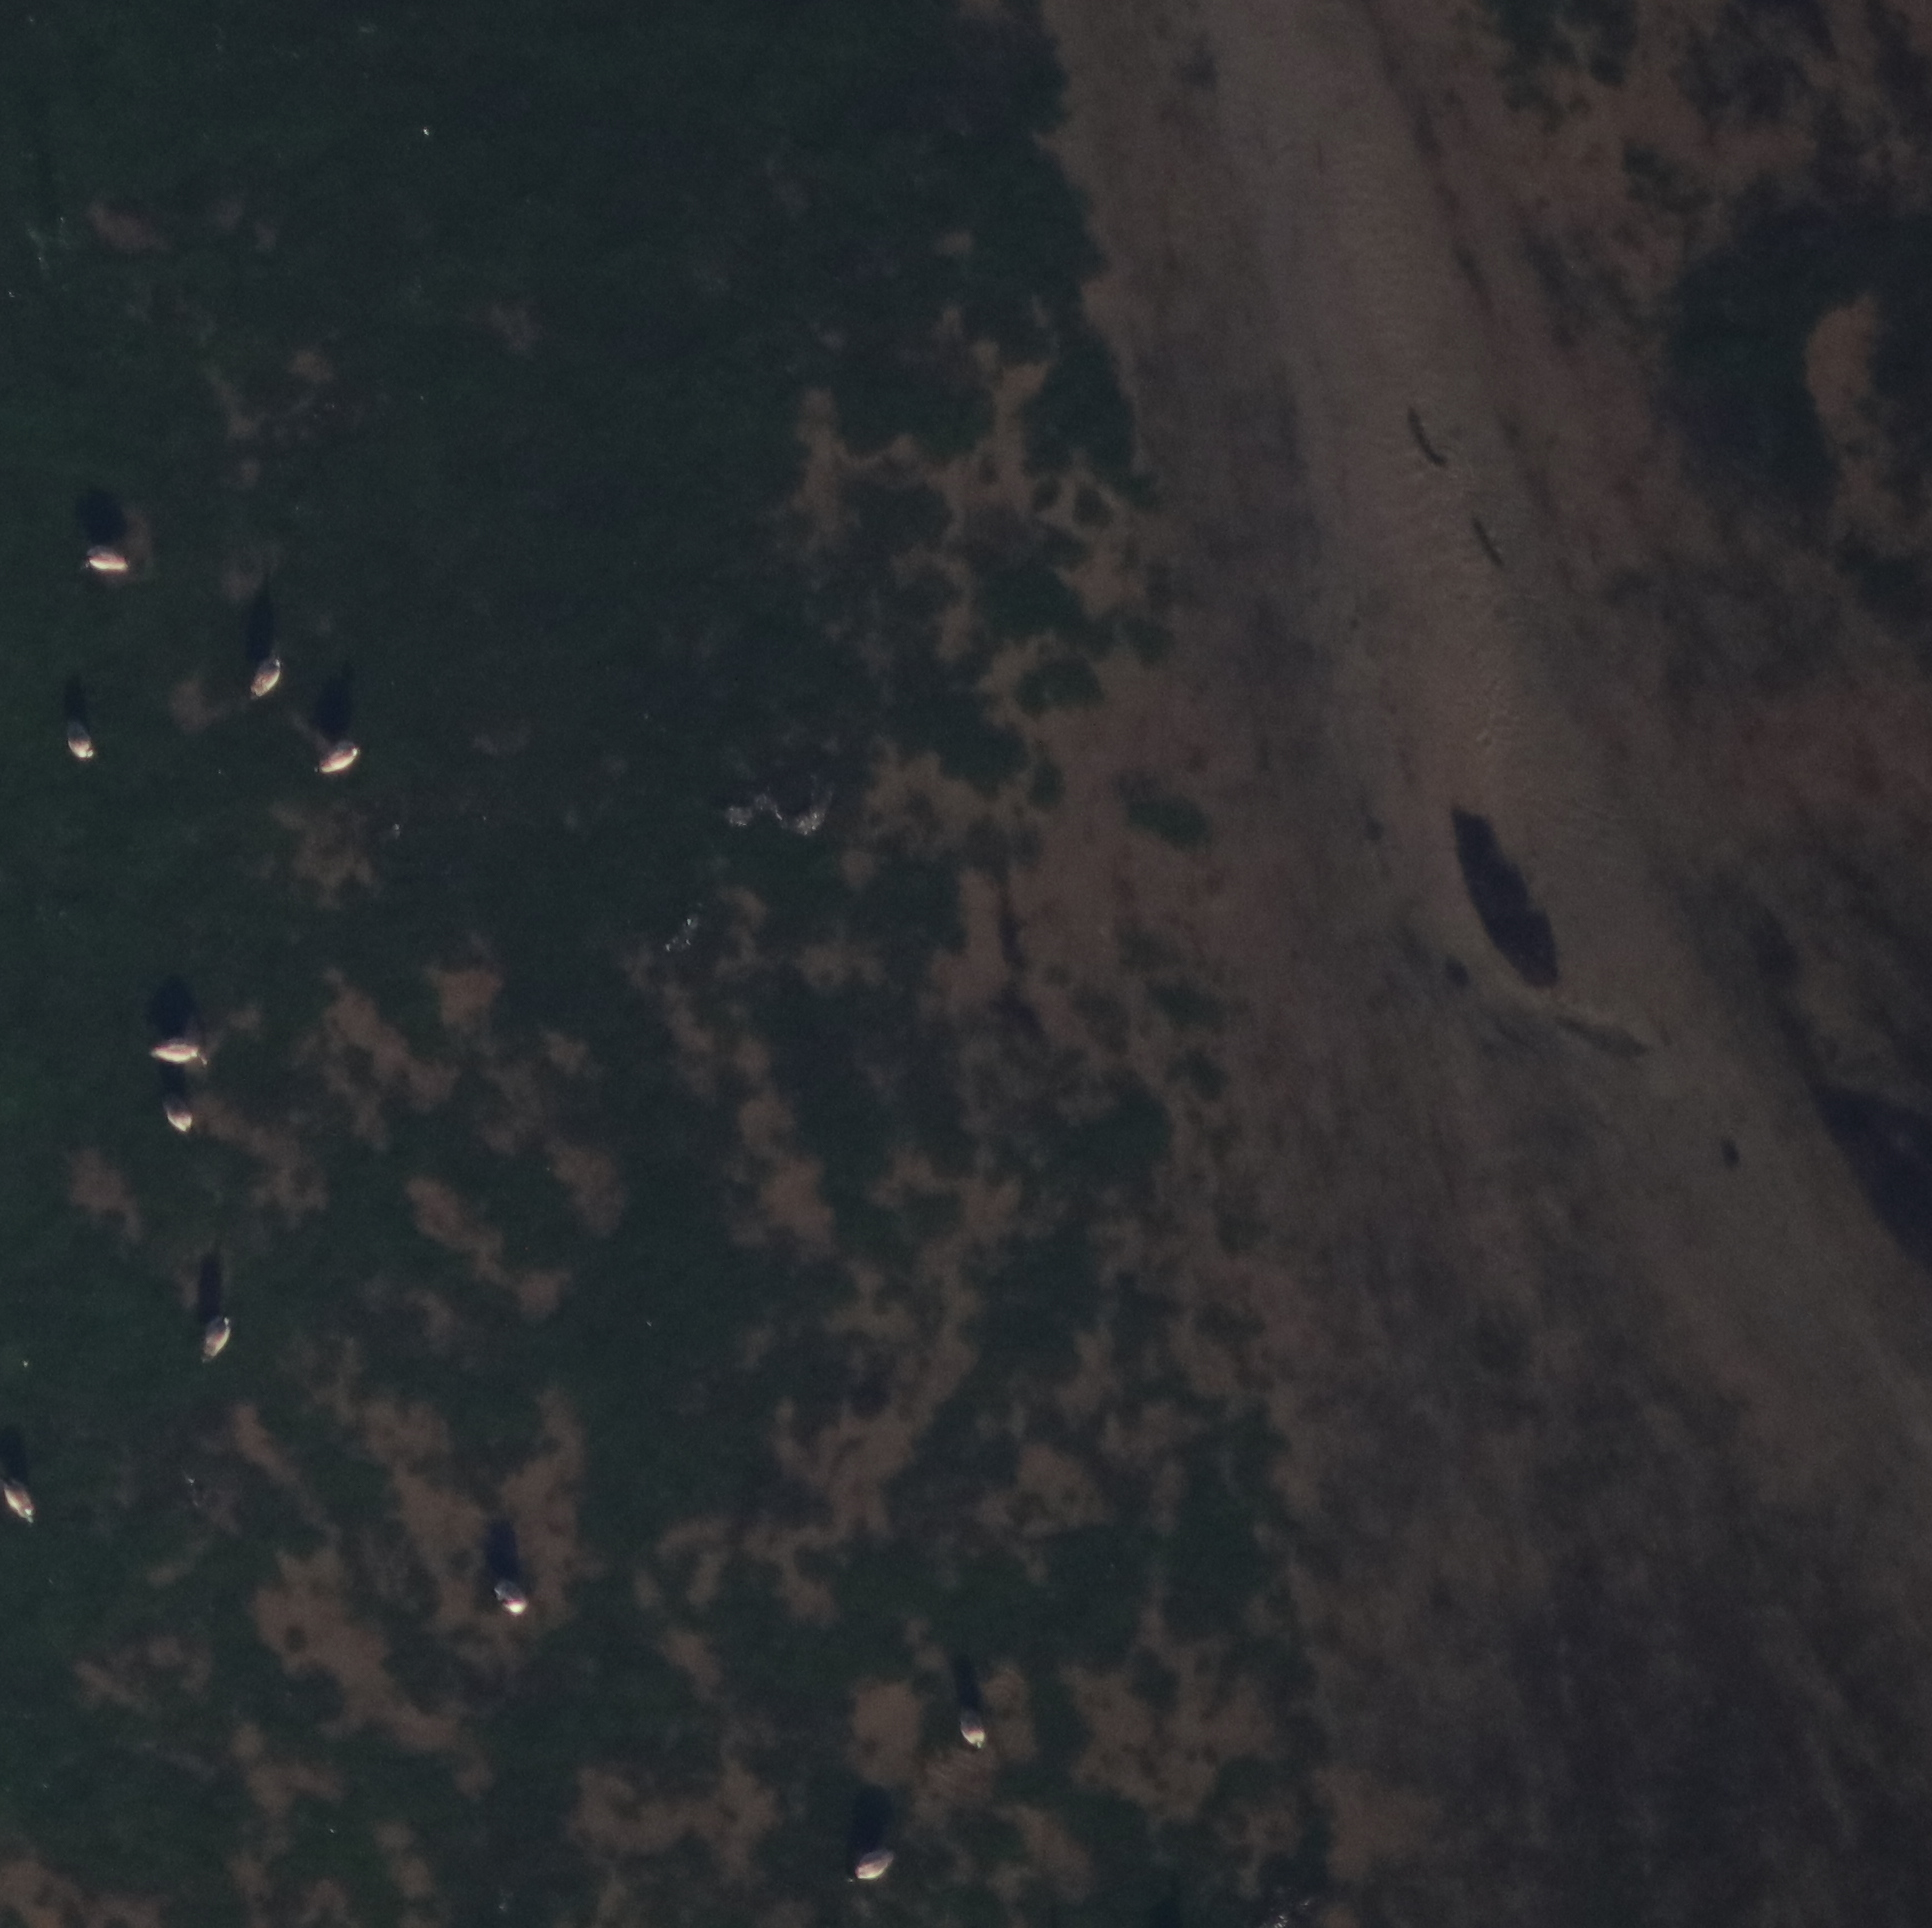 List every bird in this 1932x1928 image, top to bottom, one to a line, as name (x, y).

Canada goose (109, 558)
Canada goose (266, 678)
brant (80, 743)
Canada goose (338, 757)
Canada goose (179, 1048)
Canada goose (179, 1115)
Canada goose (217, 1337)
Canada goose (18, 1498)
Canada goose (514, 1603)
Canada goose (976, 1736)
Canada goose (874, 1862)